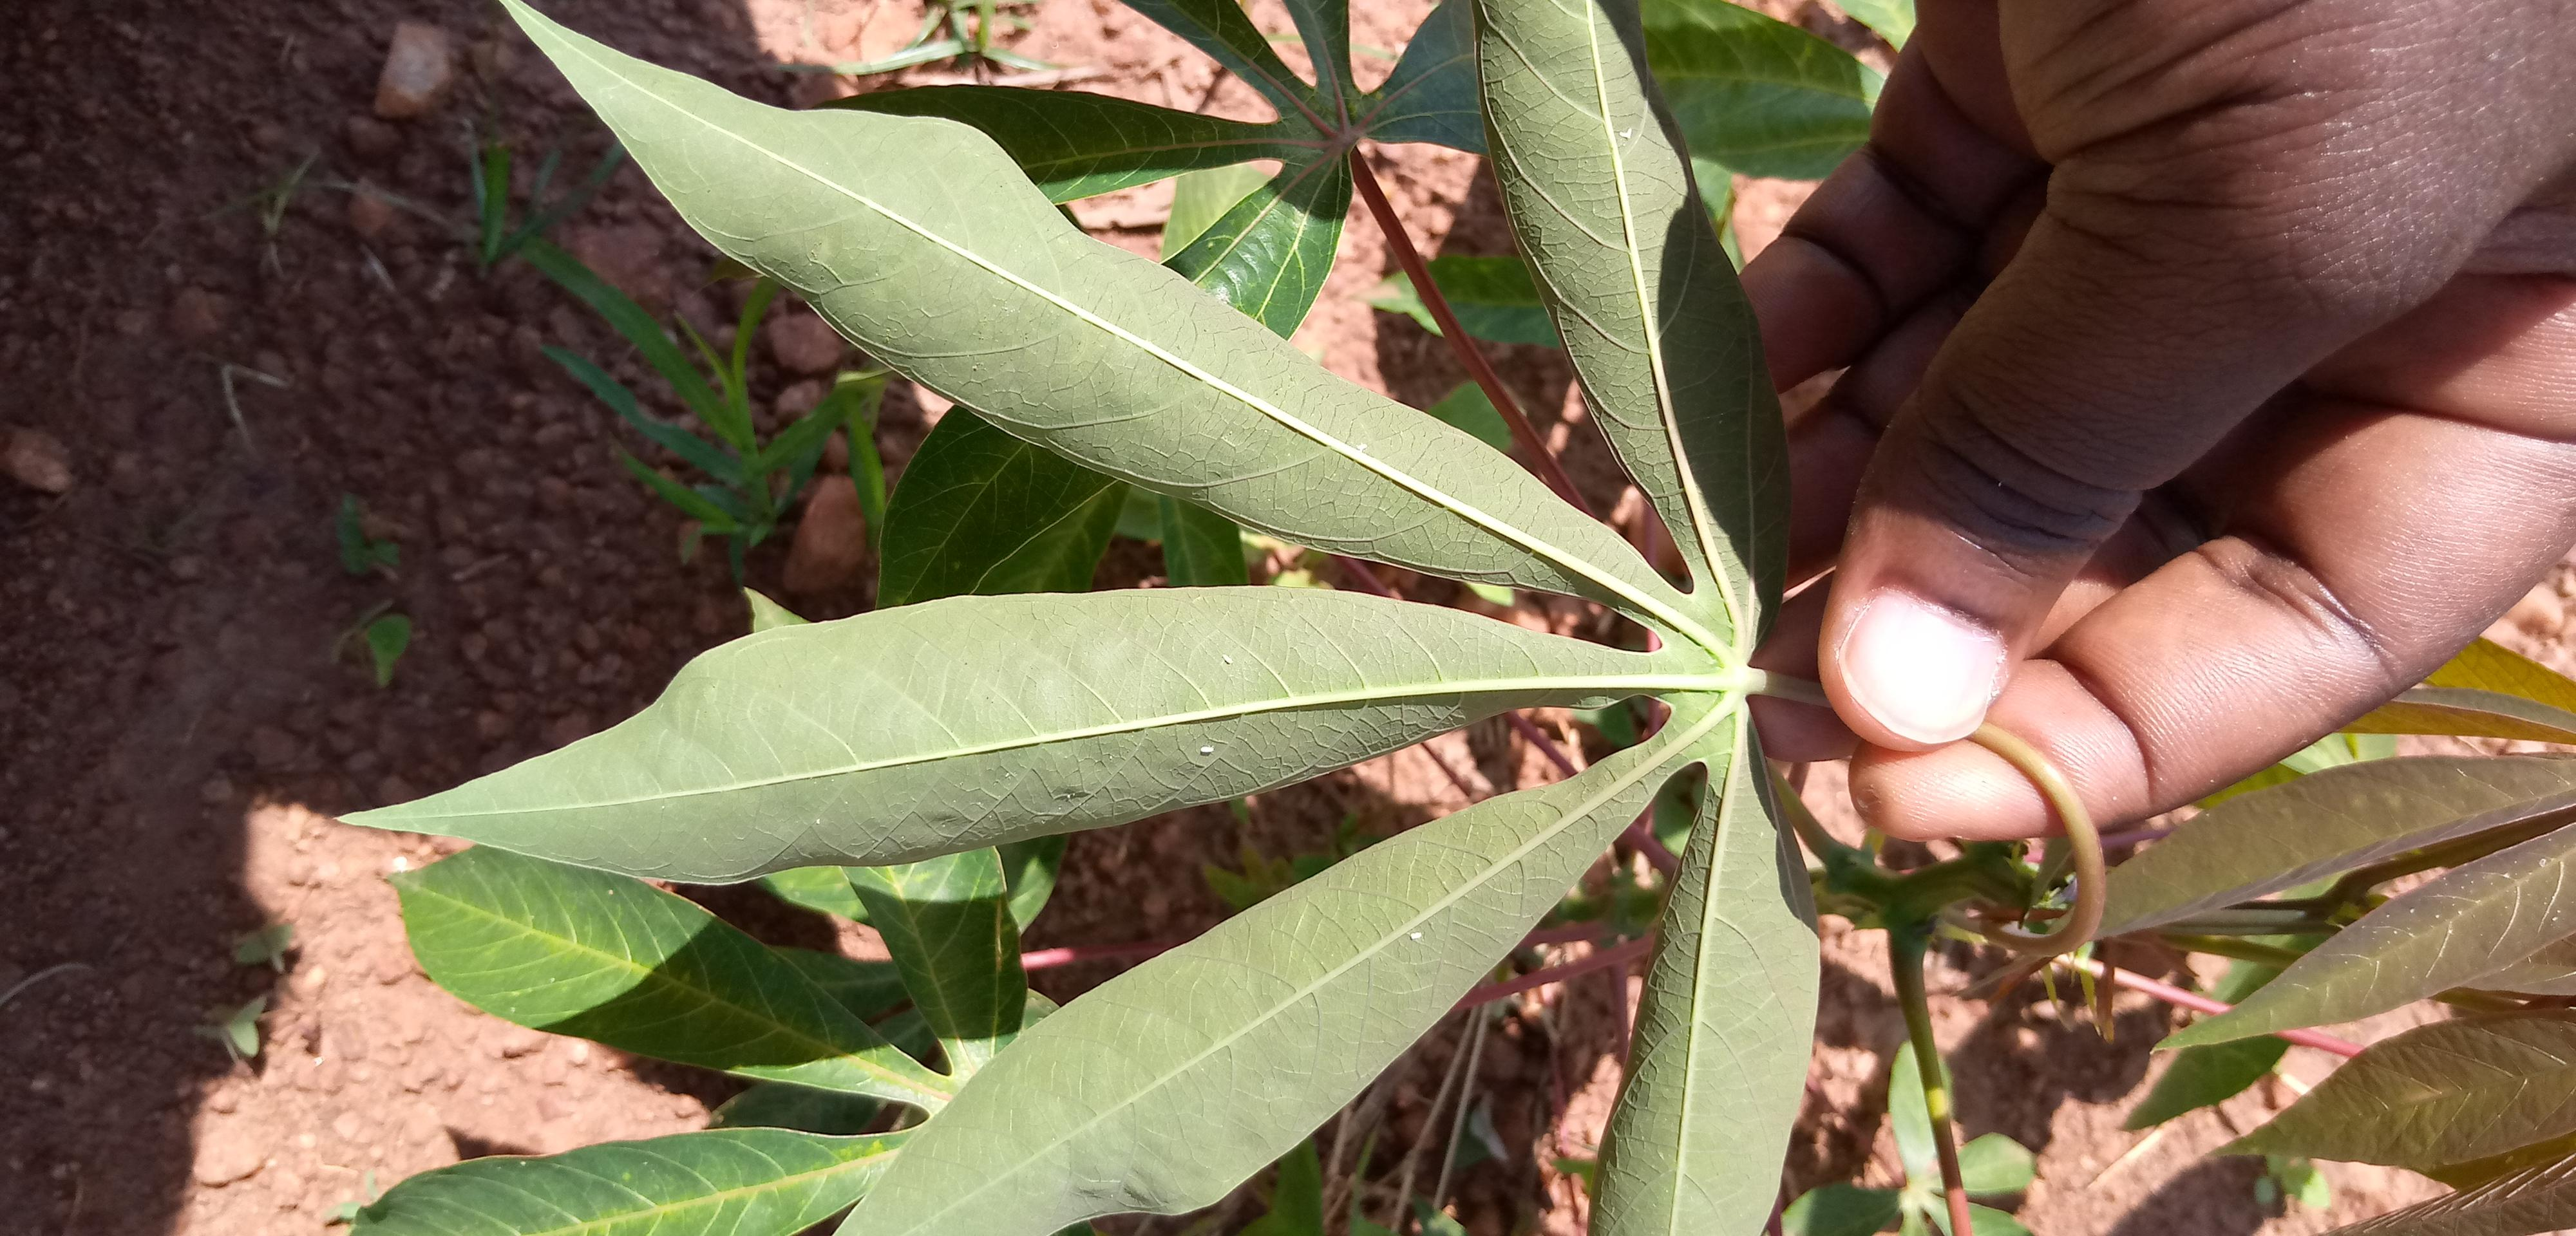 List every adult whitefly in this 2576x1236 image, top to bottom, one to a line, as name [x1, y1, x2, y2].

whitefly [1617, 104, 1642, 153]
whitefly [1181, 736, 1226, 769]
whitefly [1398, 915, 1432, 951]